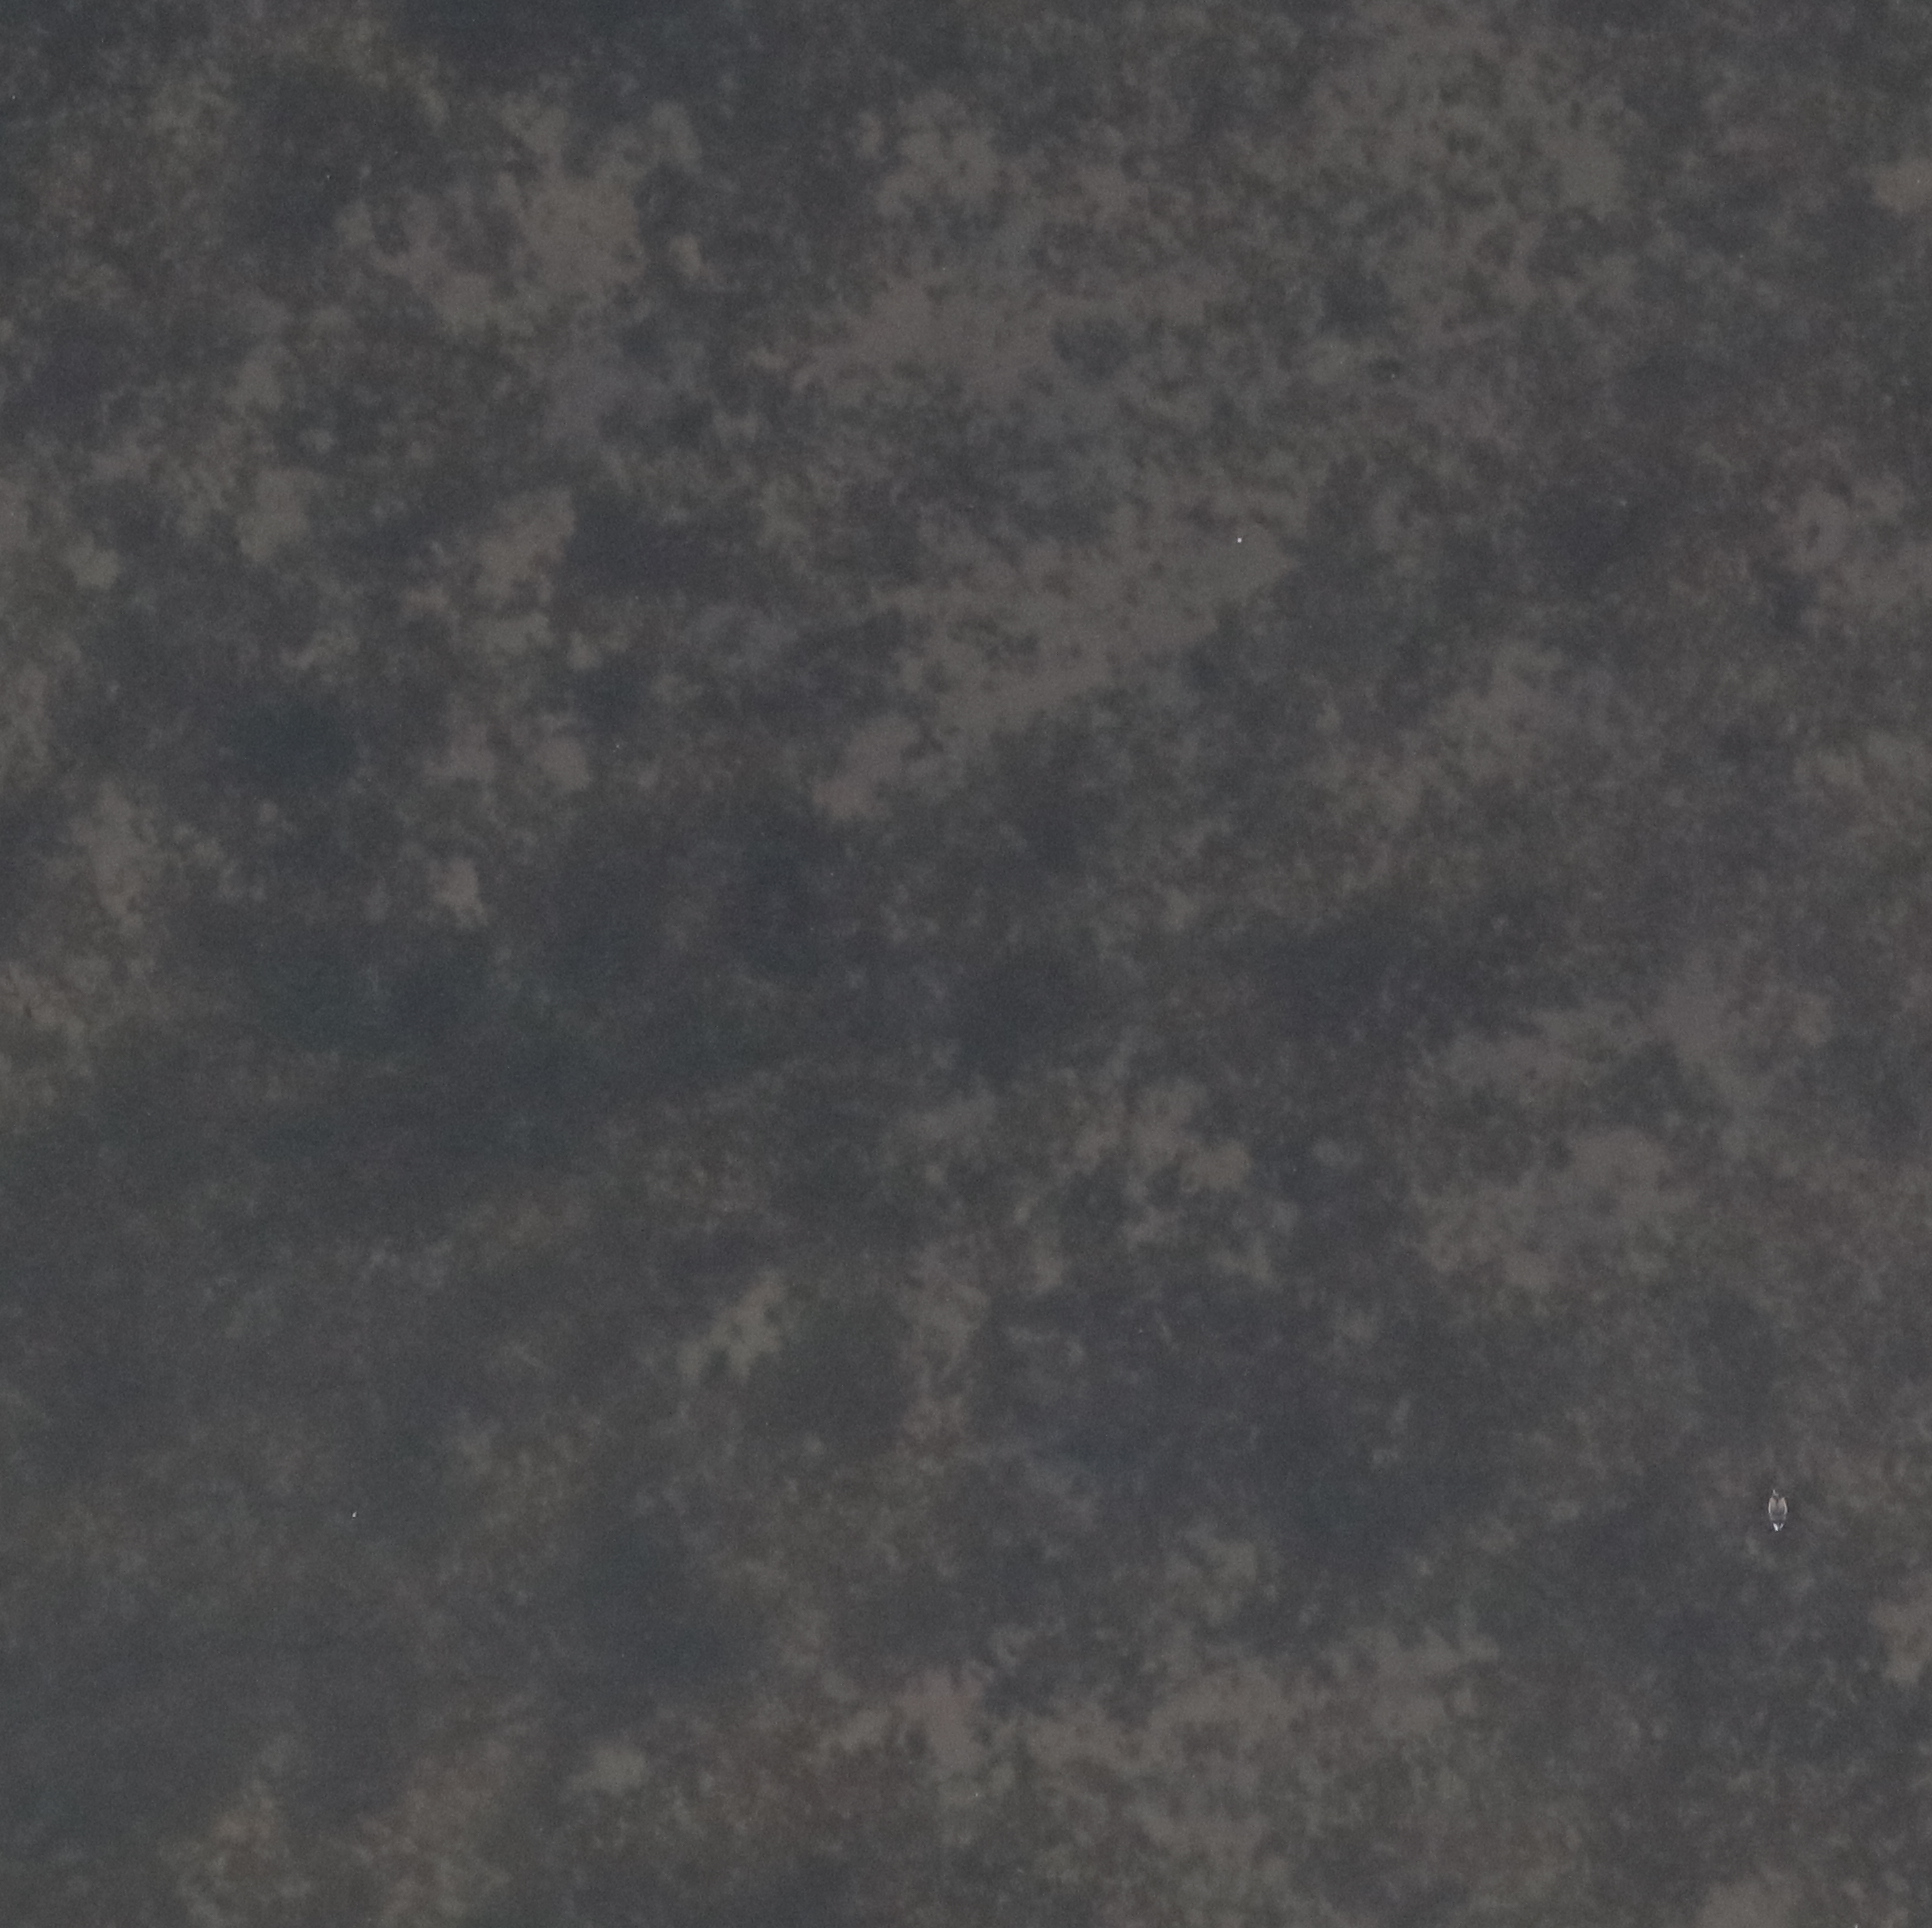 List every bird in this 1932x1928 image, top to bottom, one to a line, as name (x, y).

brant (1777, 1507)